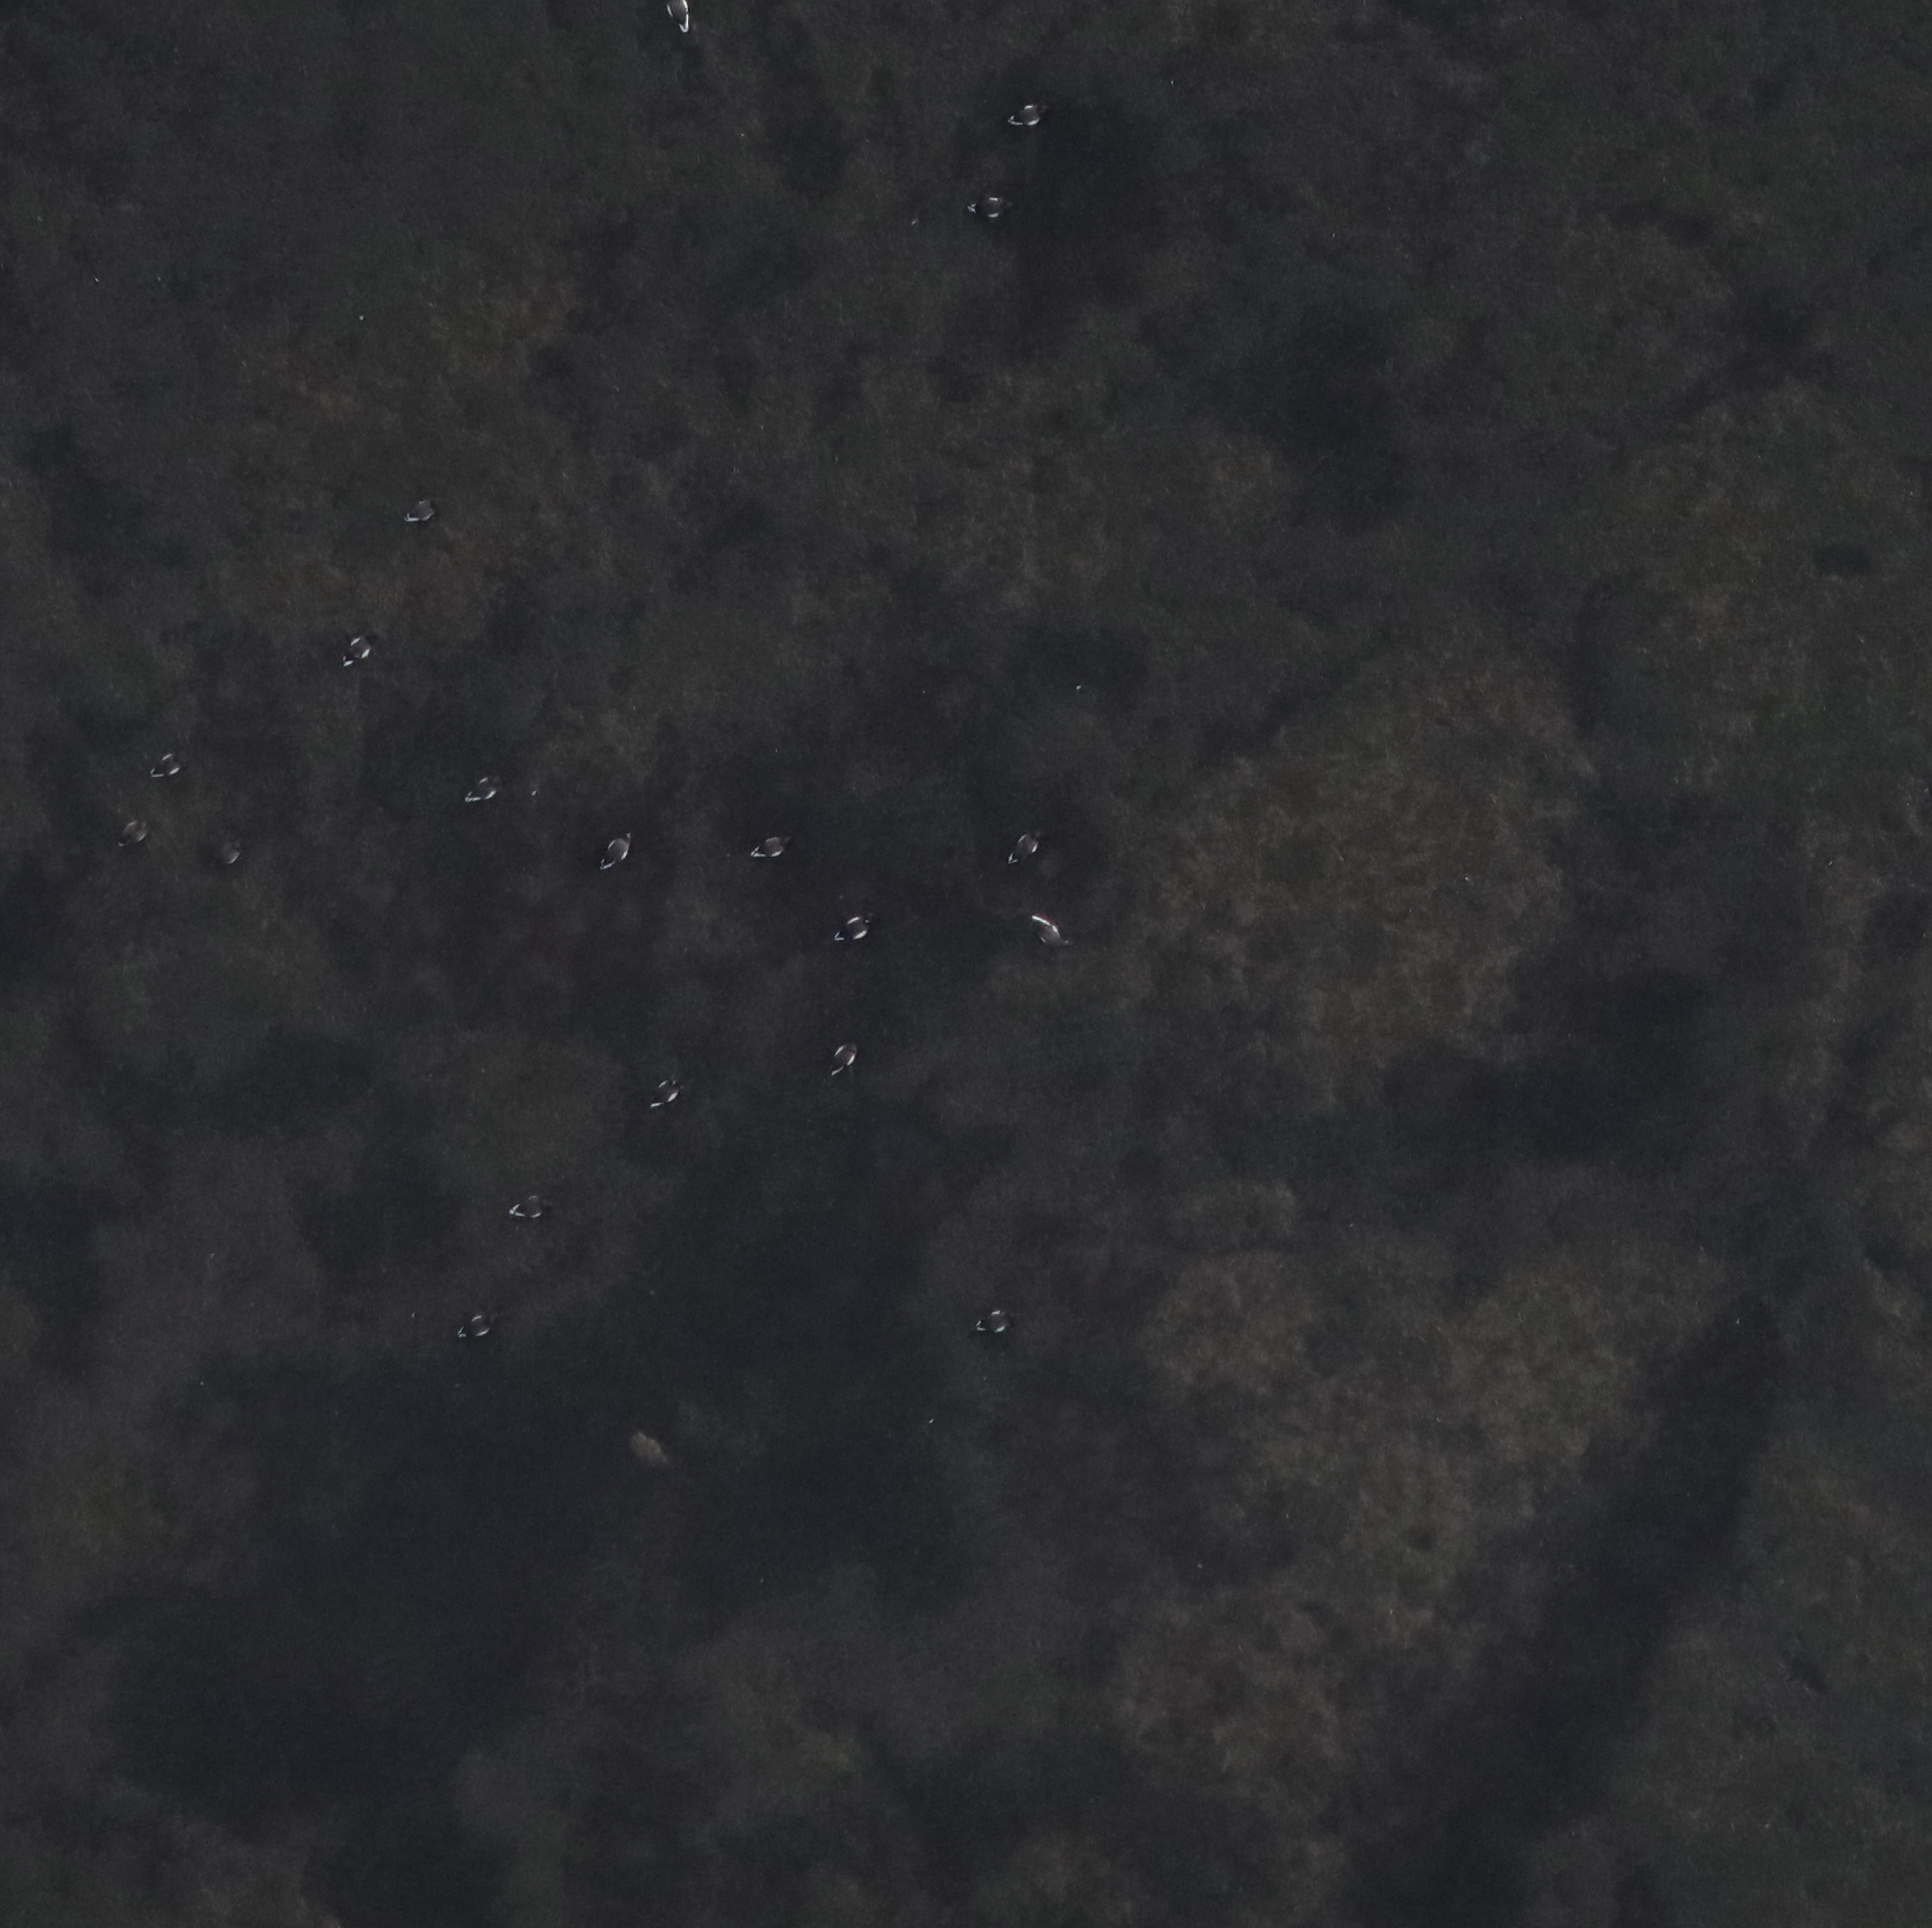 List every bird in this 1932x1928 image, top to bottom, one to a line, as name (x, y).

brant (679, 12)
brant (1027, 116)
brant (988, 207)
brant (424, 512)
brant (358, 649)
brant (167, 766)
brant (482, 790)
brant (133, 831)
brant (1023, 846)
brant (770, 847)
brant (617, 852)
brant (230, 853)
brant (855, 928)
brant (1048, 932)
brant (844, 1058)
brant (668, 1092)
brant (532, 1208)
brant (995, 1321)
brant (478, 1327)